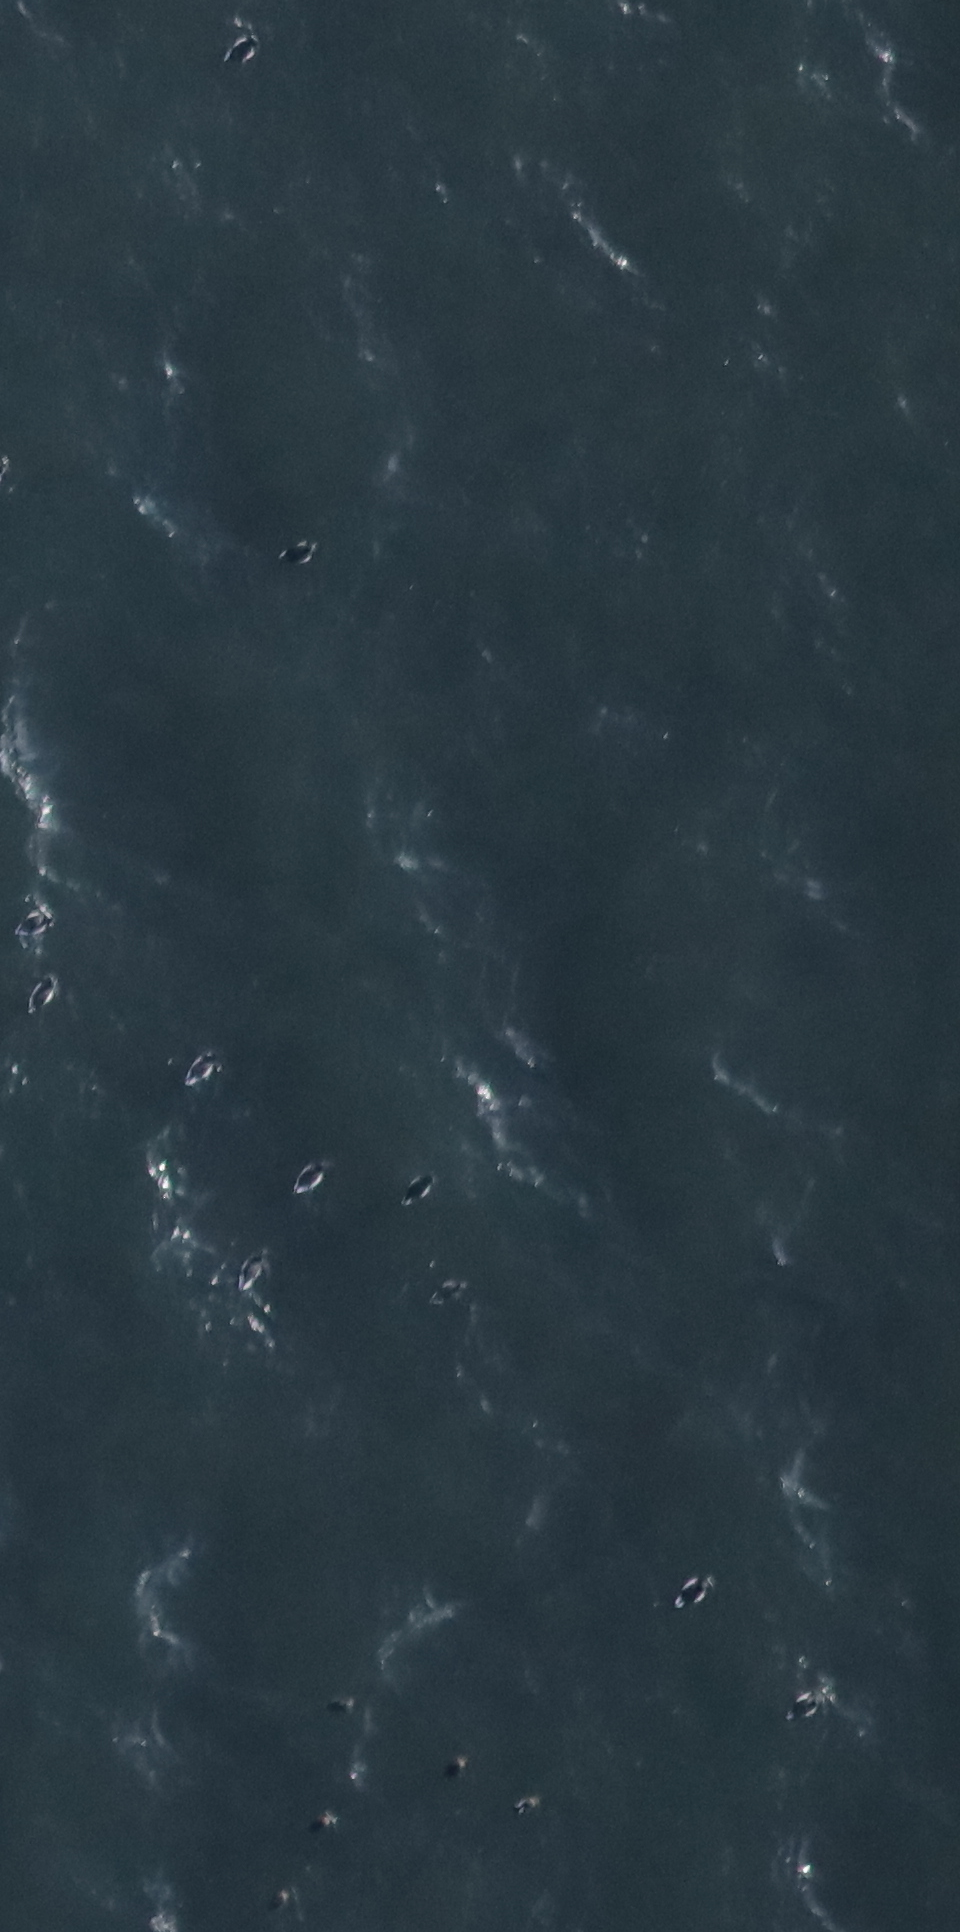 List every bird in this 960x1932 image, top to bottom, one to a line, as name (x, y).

brant (236, 48)
brant (299, 552)
brant (41, 925)
brant (41, 994)
brant (201, 1070)
brant (309, 1180)
brant (421, 1190)
brant (251, 1270)
brant (452, 1294)
brant (692, 1592)
other bird (342, 1703)
brant (803, 1705)
other bird (456, 1766)
other bird (524, 1803)
other bird (319, 1822)
other bird (282, 1898)